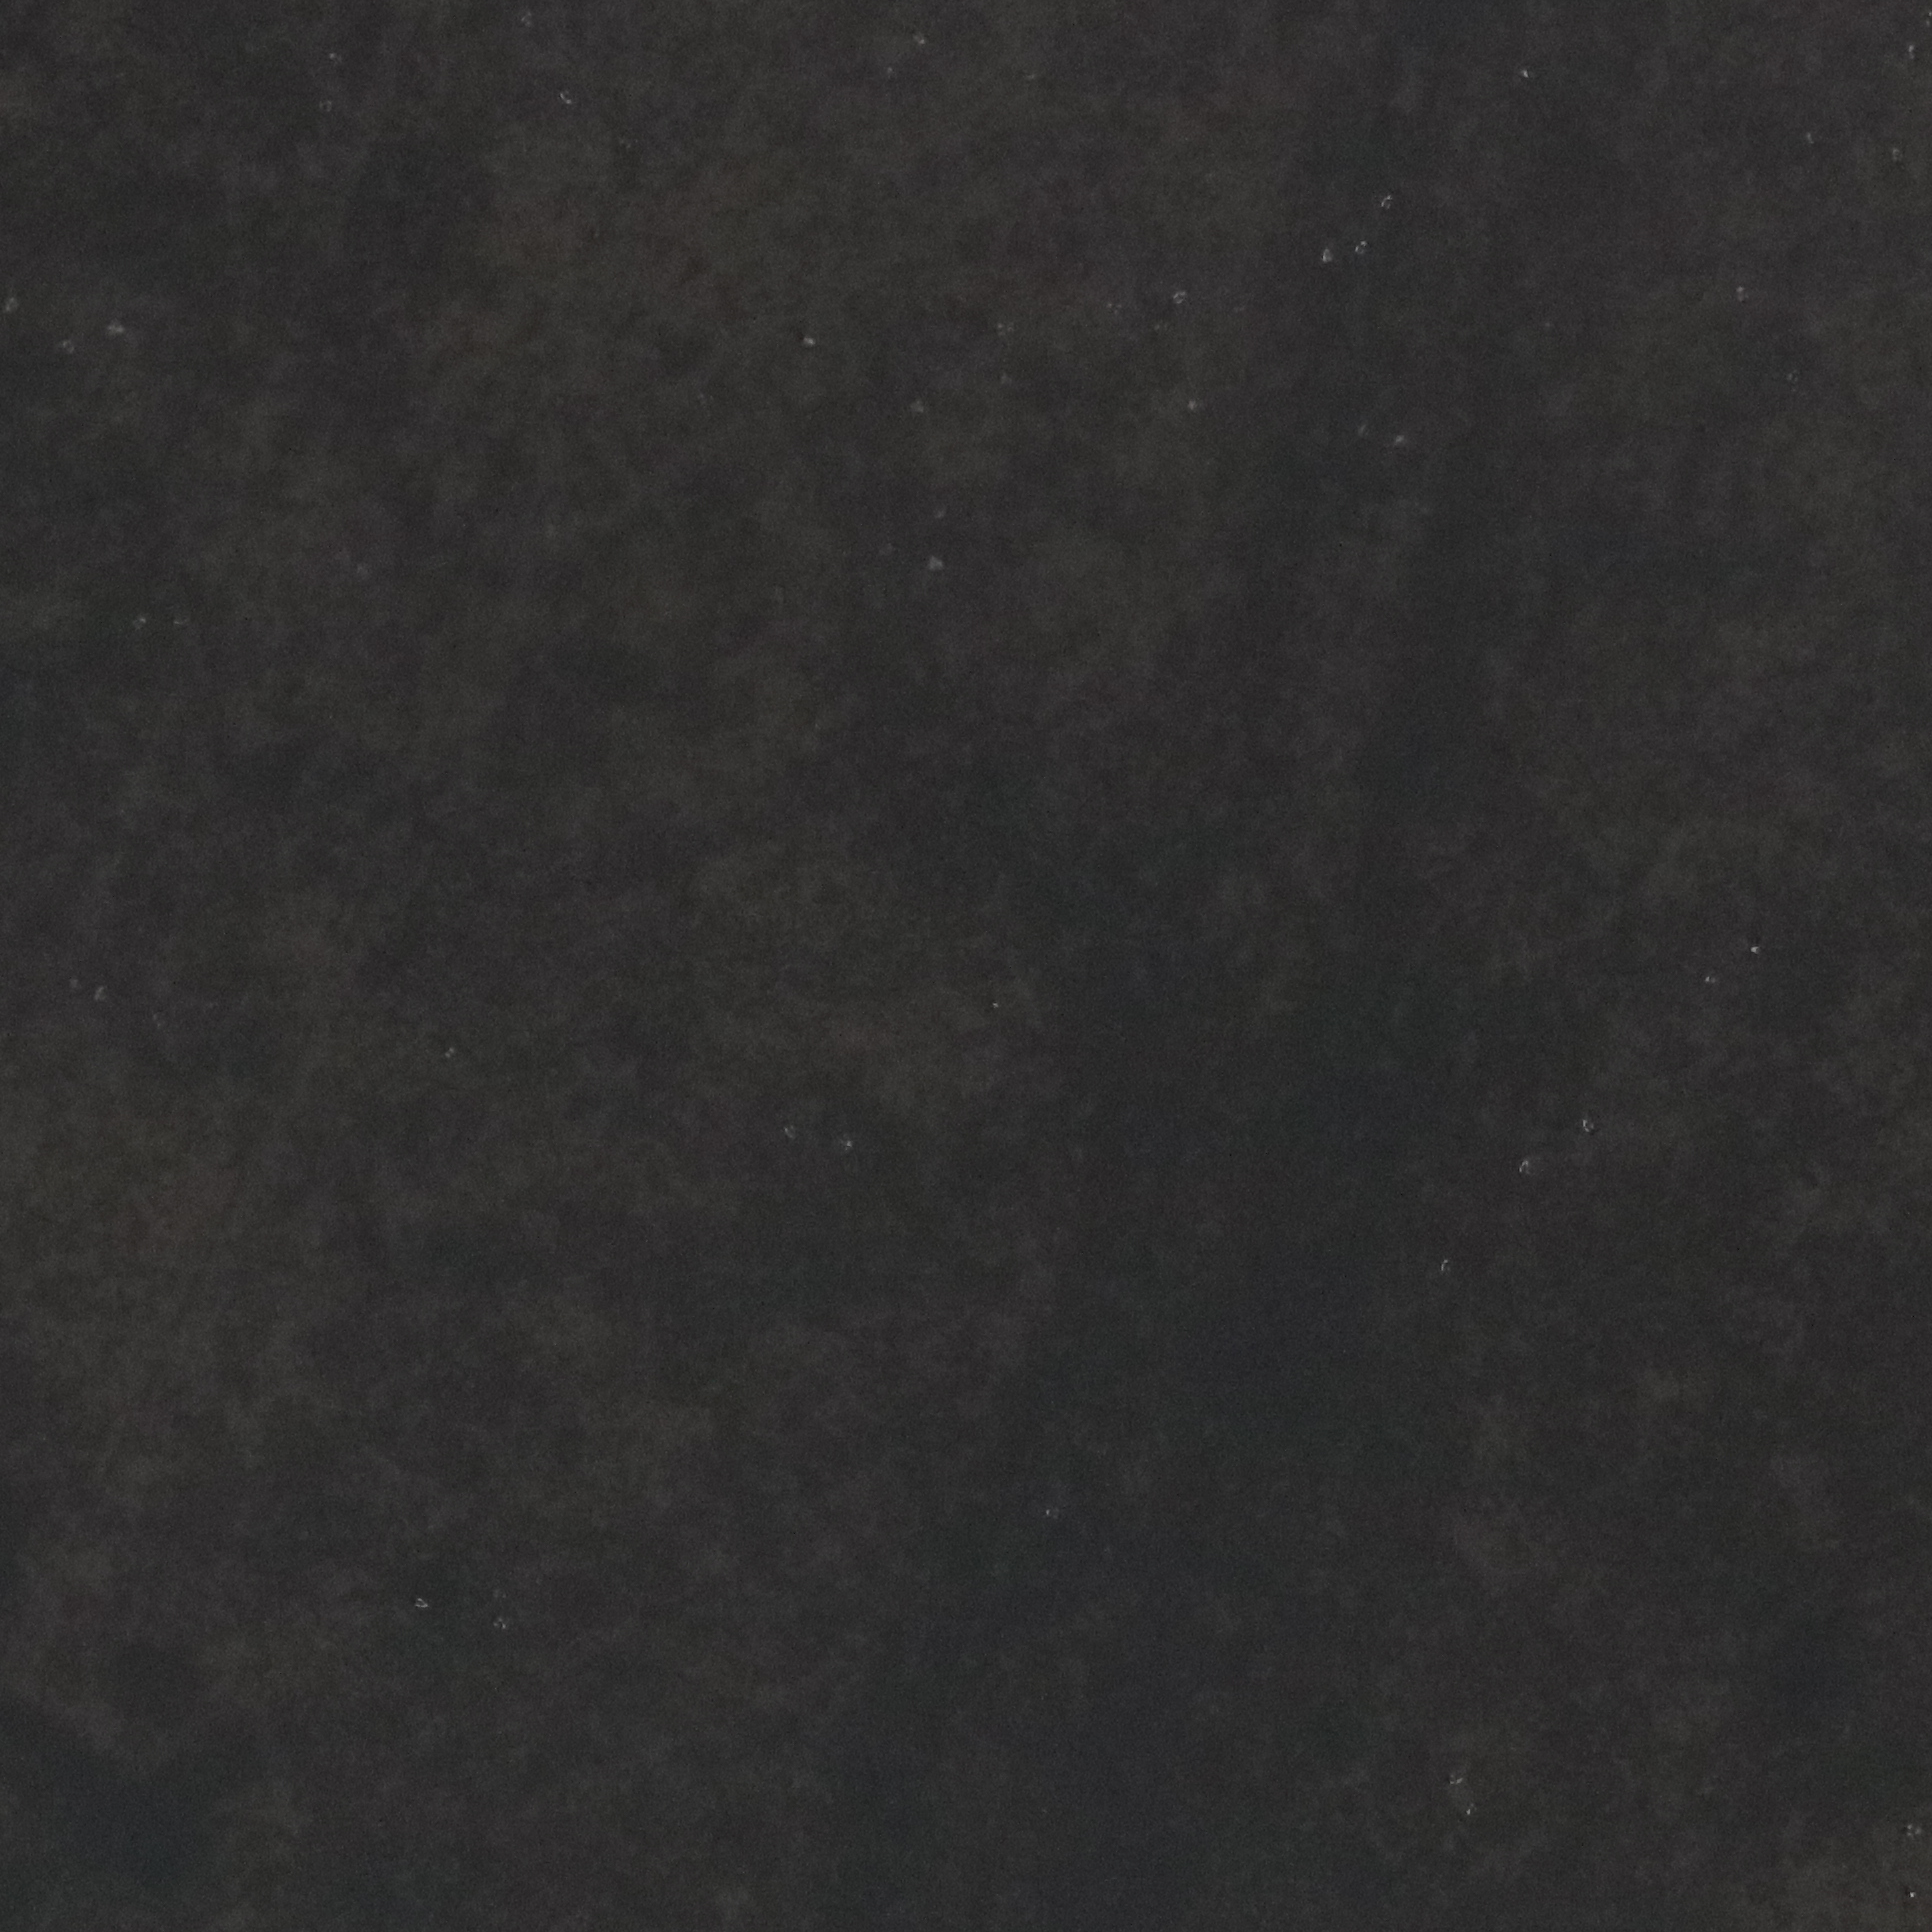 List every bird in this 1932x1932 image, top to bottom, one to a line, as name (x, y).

brant (528, 15)
brant (1931, 18)
brant (920, 41)
brant (1913, 50)
brant (336, 57)
brant (1525, 73)
brant (884, 88)
brant (572, 96)
brant (324, 104)
brant (1814, 133)
brant (1904, 152)
brant (1386, 208)
brant (1360, 248)
brant (1327, 254)
brant (1743, 293)
brant (1180, 298)
brant (12, 301)
brant (1114, 306)
brant (1004, 327)
brant (115, 329)
brant (805, 339)
brant (64, 345)
brant (1004, 380)
brant (1794, 380)
brant (1192, 403)
brant (916, 408)
brant (1364, 430)
brant (1402, 441)
brant (940, 513)
brant (889, 545)
brant (930, 560)
brant (139, 623)
brant (1711, 977)
brant (102, 997)
brant (450, 1051)
brant (1584, 1126)
brant (788, 1134)
brant (848, 1143)
brant (1524, 1168)
brant (1443, 1269)
brant (1049, 1514)
brant (499, 1593)
brant (418, 1603)
brant (501, 1625)
brant (1457, 1781)
brant (1472, 1814)
brant (1910, 1830)
brant (1908, 1890)